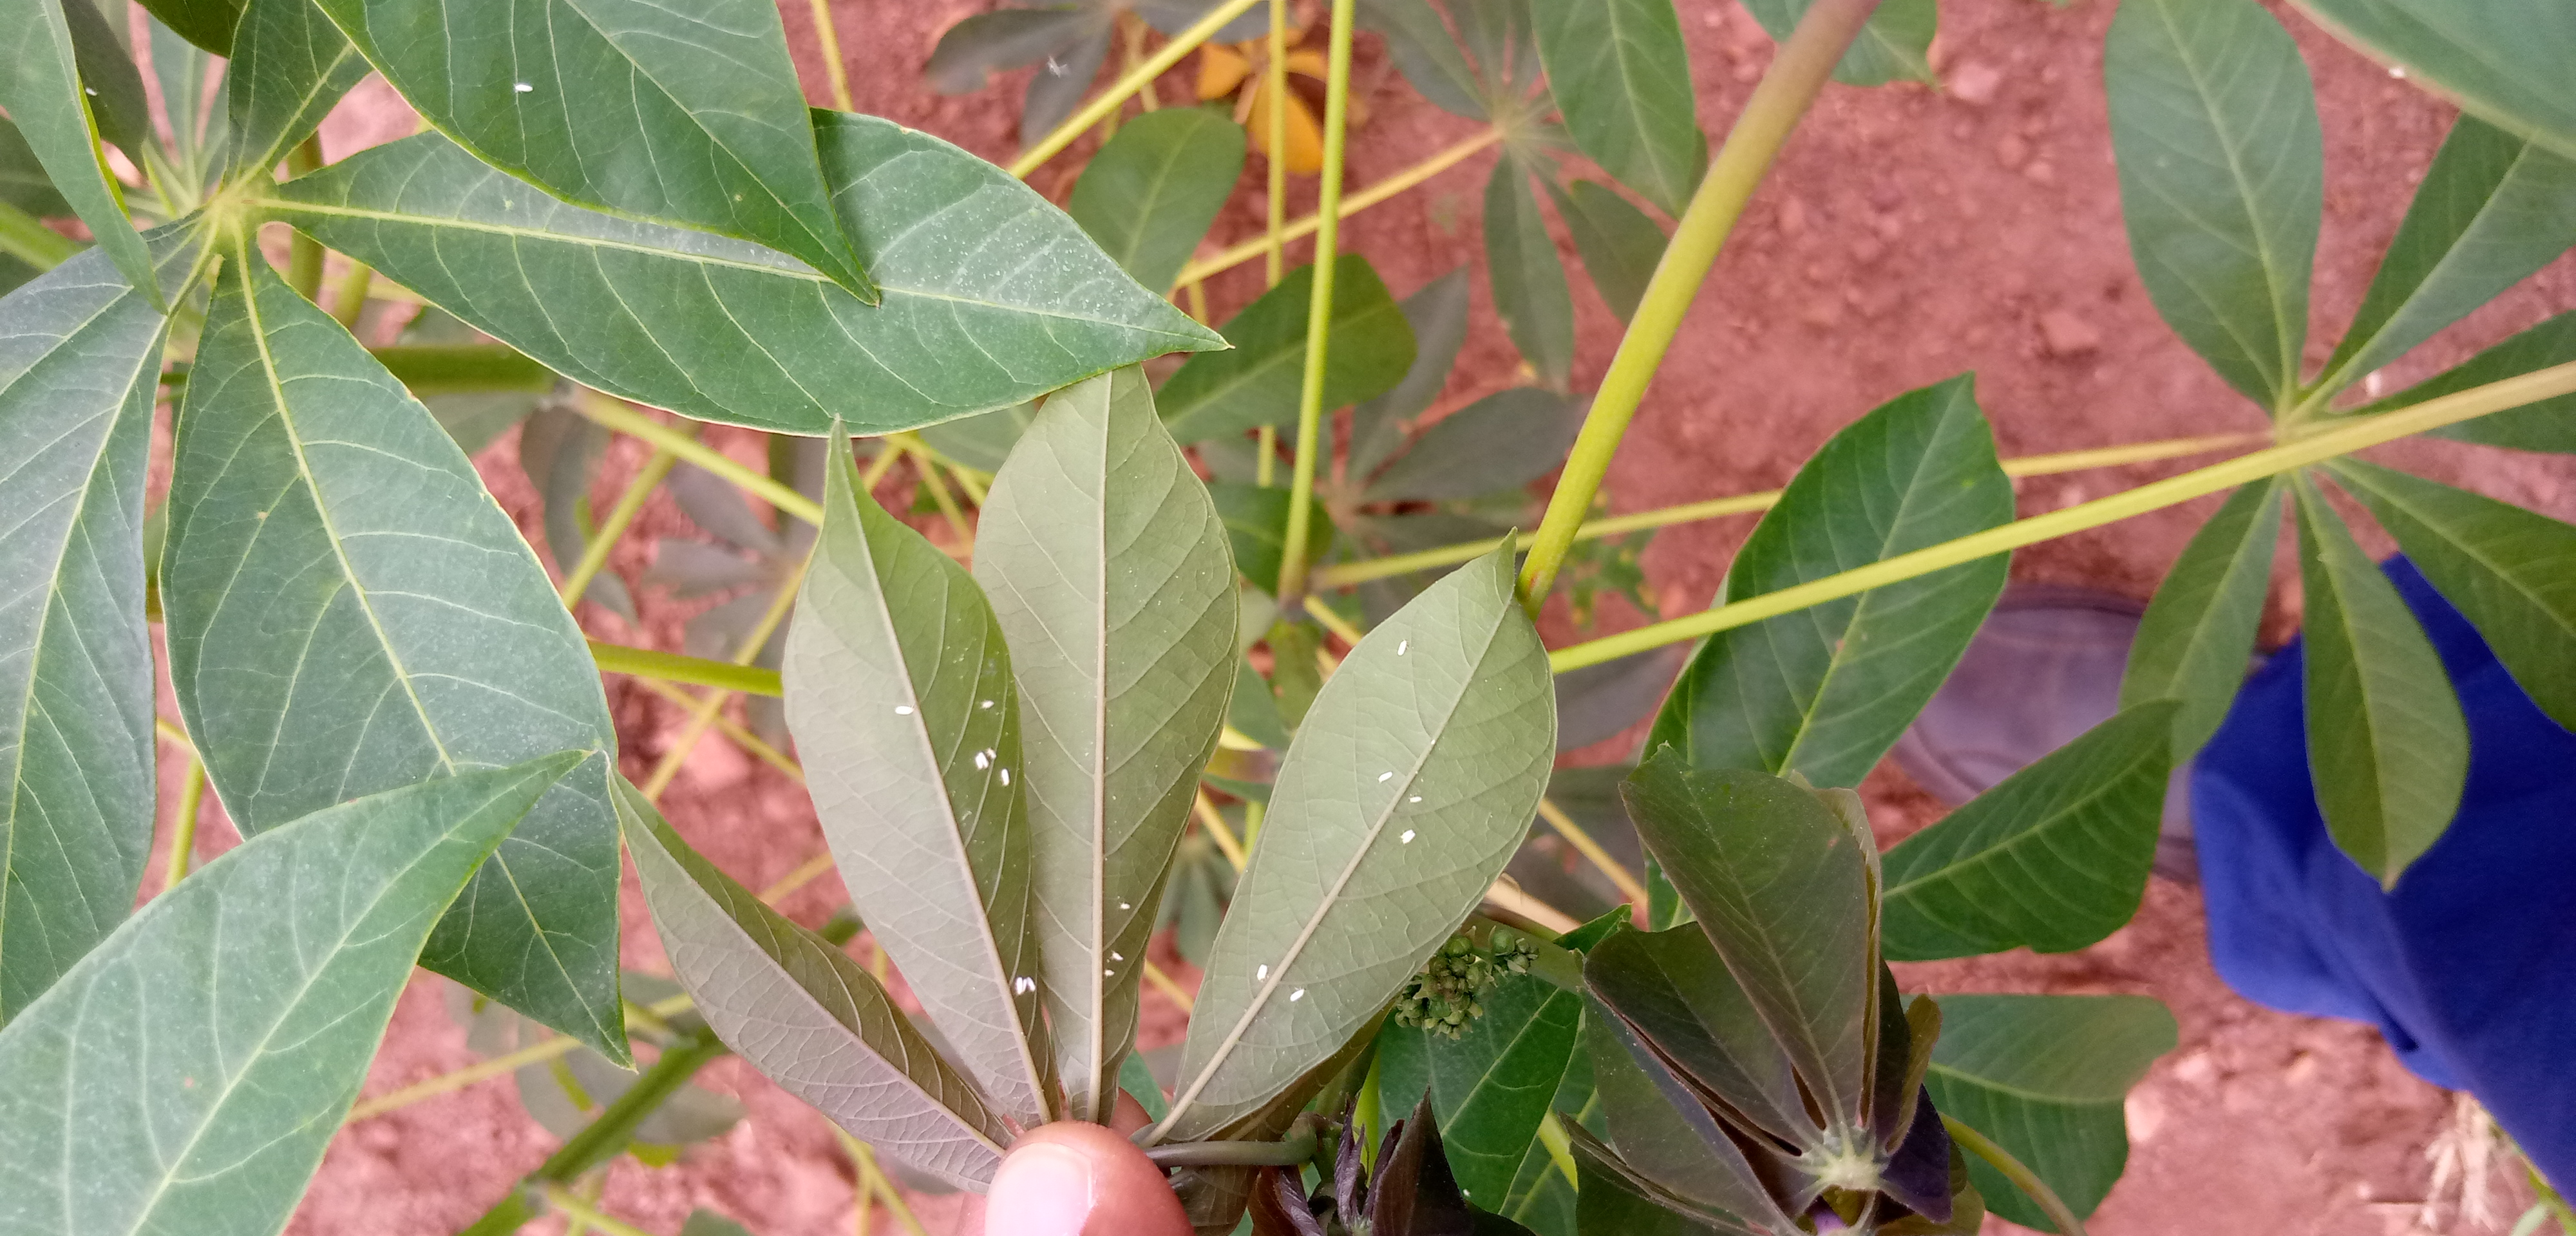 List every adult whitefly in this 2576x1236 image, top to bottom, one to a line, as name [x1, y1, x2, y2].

whitefly [509, 81, 539, 97]
whitefly [1394, 637, 1410, 659]
whitefly [978, 695, 999, 715]
whitefly [891, 700, 915, 718]
whitefly [985, 745, 1000, 762]
whitefly [980, 752, 990, 772]
whitefly [975, 753, 984, 772]
whitefly [999, 765, 1013, 790]
whitefly [1377, 769, 1397, 786]
whitefly [1406, 795, 1425, 806]
whitefly [1401, 827, 1414, 839]
whitefly [1402, 831, 1417, 846]
whitefly [1117, 901, 1133, 913]
whitefly [1108, 948, 1128, 964]
whitefly [1253, 962, 1269, 985]
whitefly [1101, 968, 1119, 980]
whitefly [1013, 975, 1023, 998]
whitefly [1026, 975, 1039, 993]
whitefly [1287, 985, 1307, 1004]